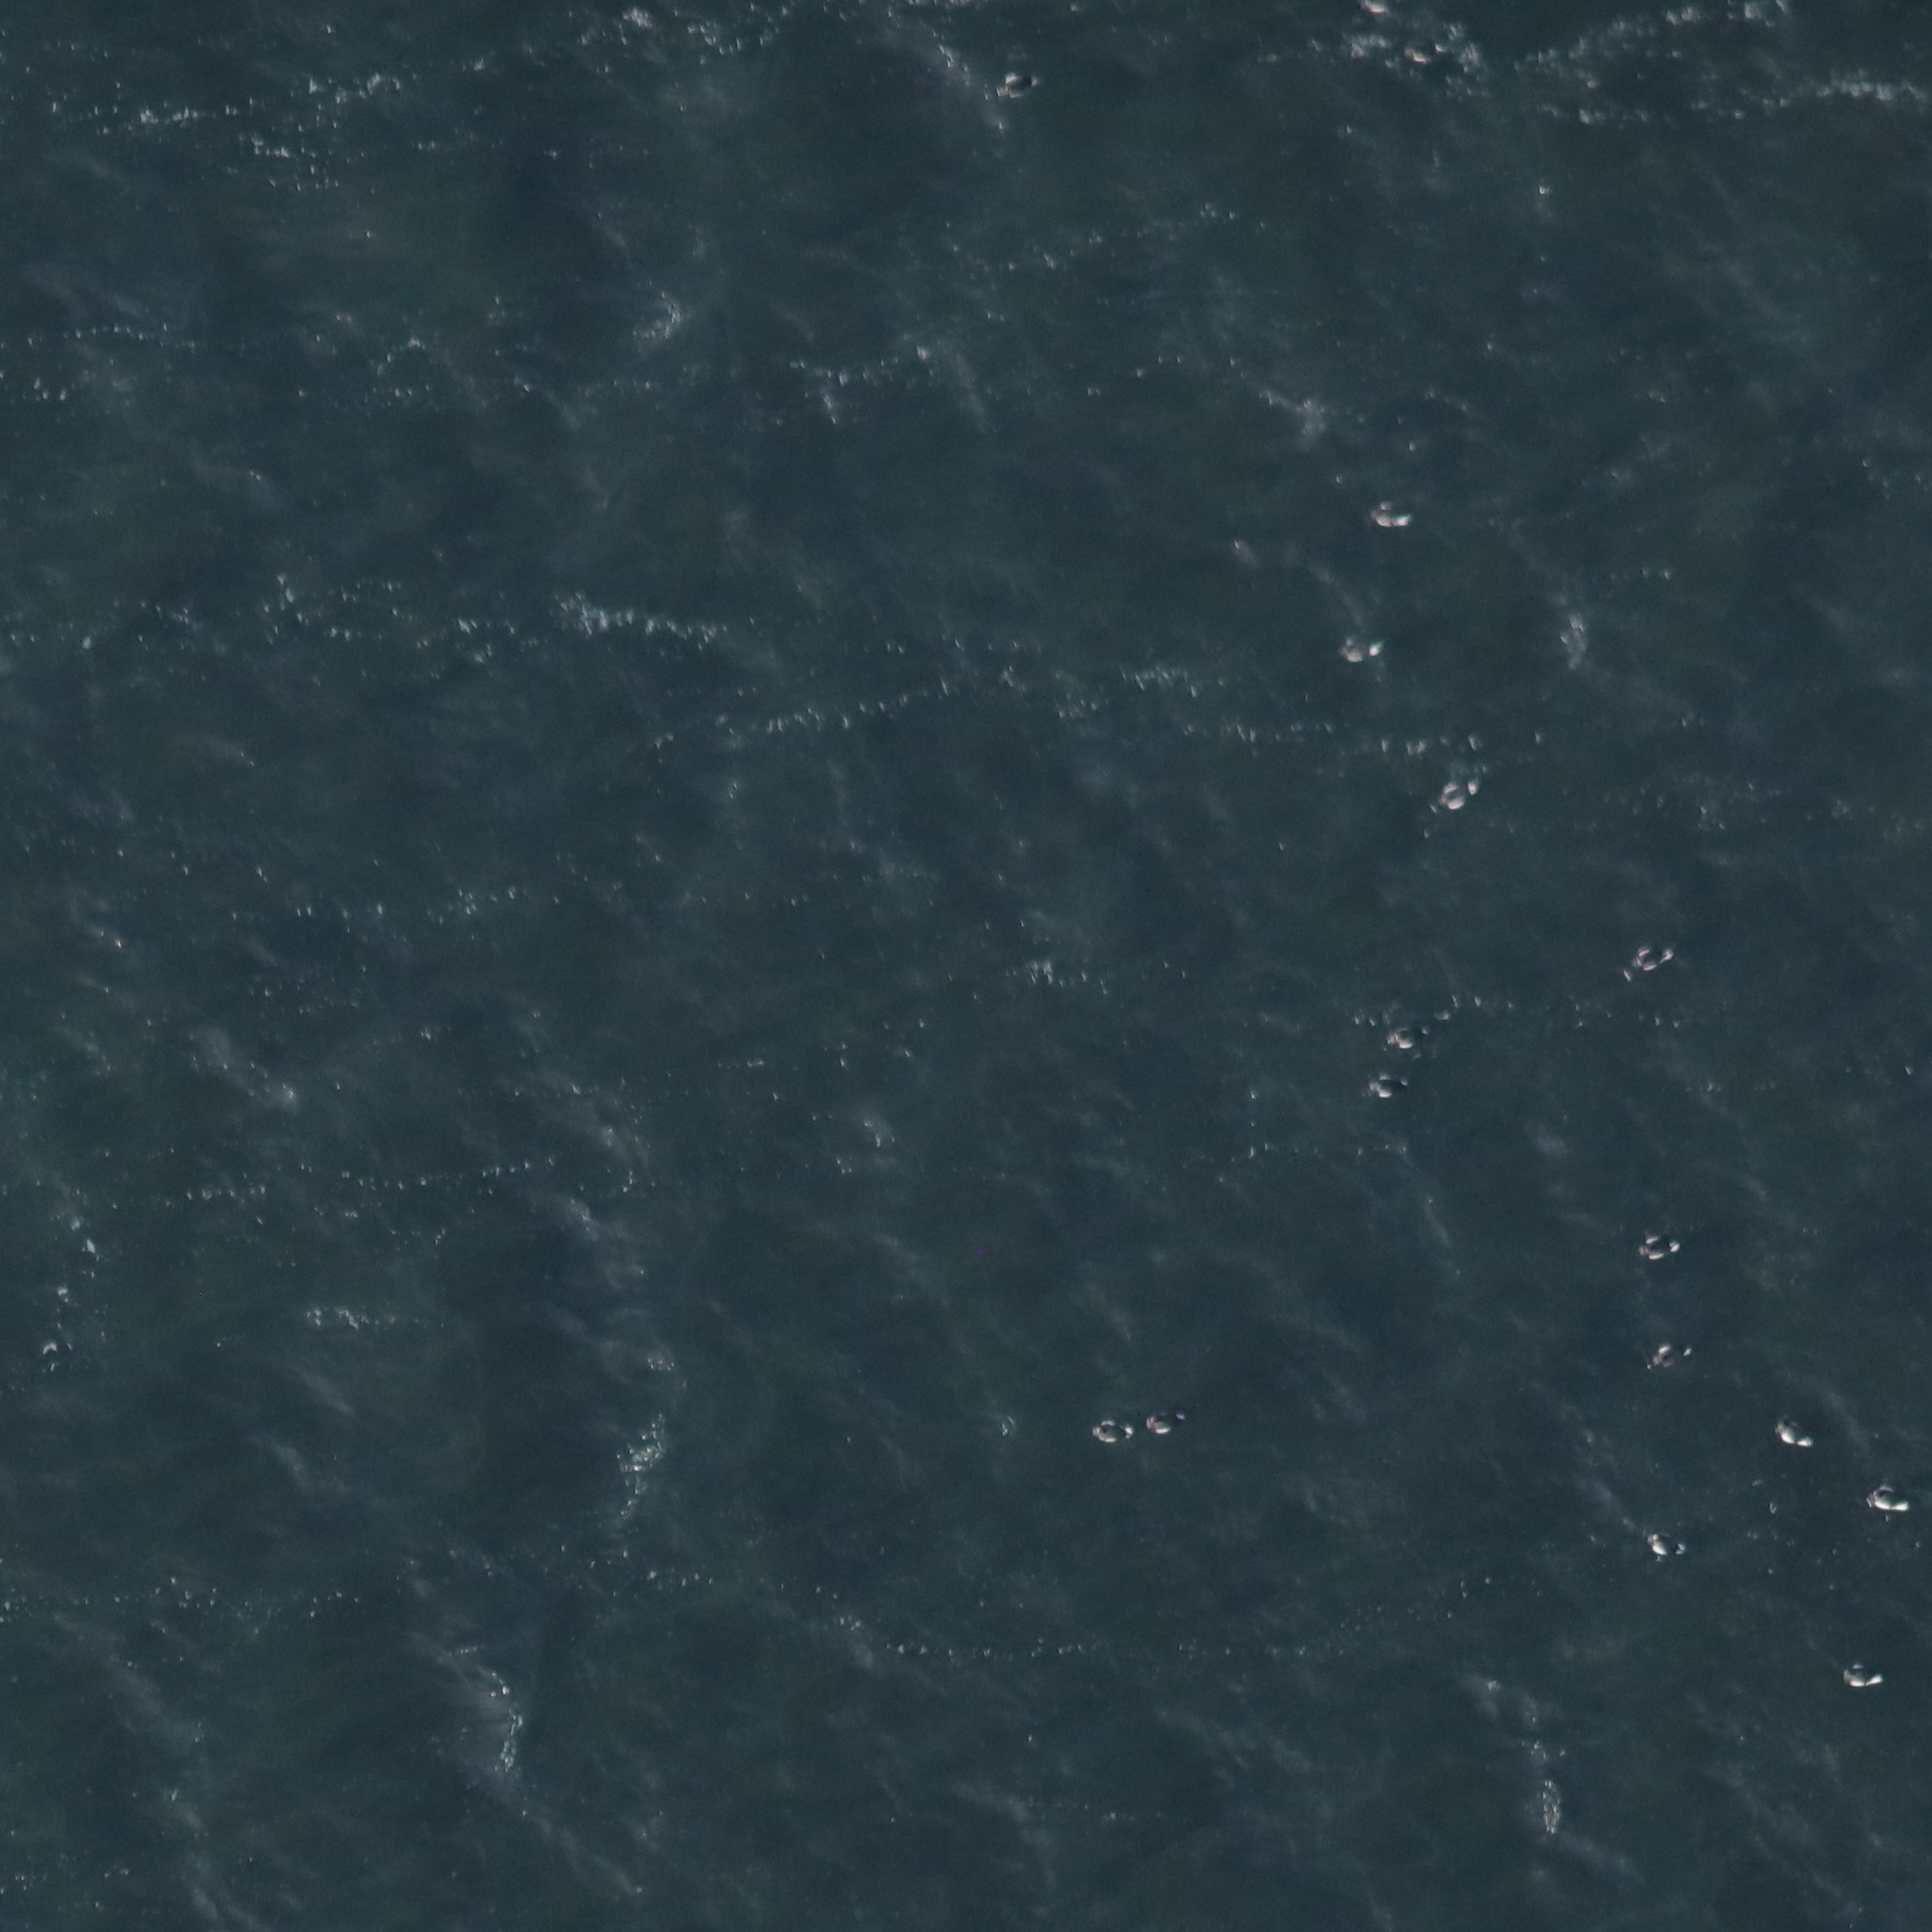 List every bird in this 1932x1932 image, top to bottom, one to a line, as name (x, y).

brant (1379, 4)
brant (1423, 49)
brant (1019, 85)
brant (1392, 518)
brant (1354, 646)
brant (1455, 795)
brant (1653, 958)
brant (1403, 1036)
brant (1384, 1087)
brant (1658, 1248)
brant (1672, 1359)
brant (1164, 1425)
brant (1109, 1433)
brant (1789, 1437)
brant (1890, 1499)
brant (1660, 1546)
brant (1861, 1676)